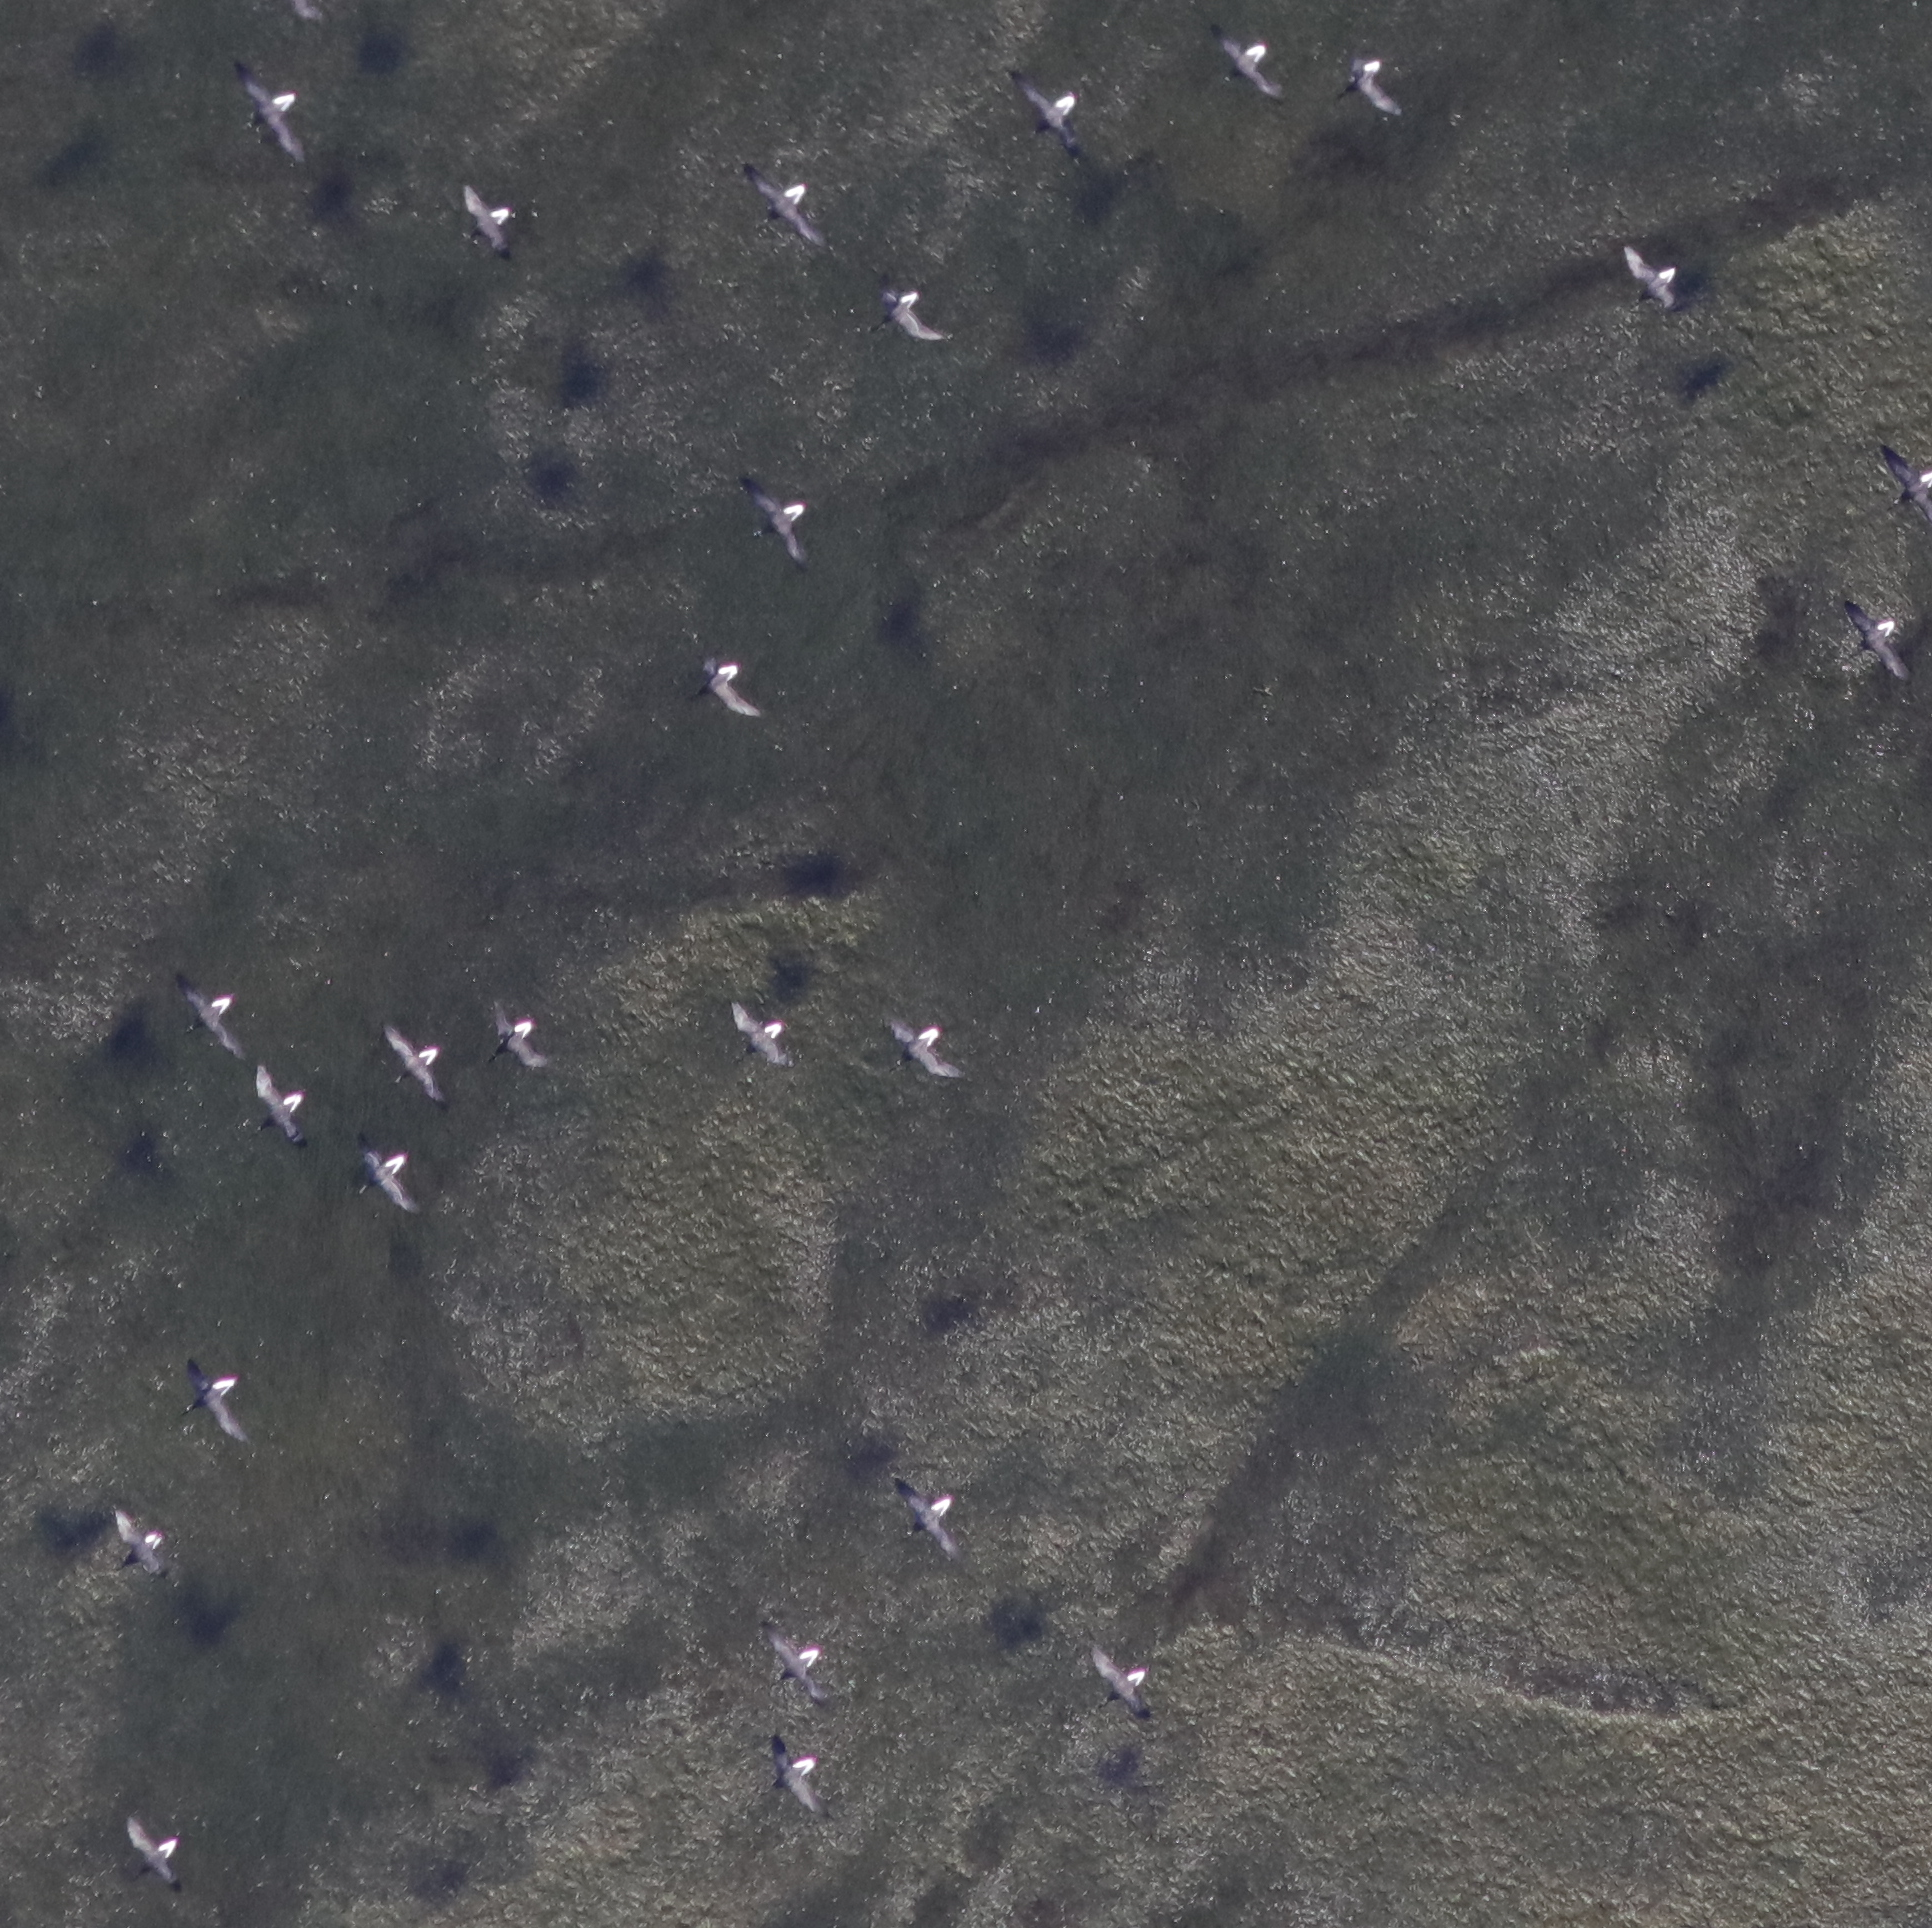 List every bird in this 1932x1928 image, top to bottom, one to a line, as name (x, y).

brant (1249, 60)
brant (1366, 91)
brant (266, 96)
brant (1060, 109)
brant (777, 215)
brant (489, 220)
brant (1648, 285)
brant (908, 322)
brant (1912, 491)
brant (790, 506)
brant (1878, 636)
brant (710, 691)
brant (193, 1011)
brant (754, 1028)
brant (515, 1050)
brant (921, 1054)
brant (414, 1057)
brant (273, 1119)
brant (387, 1179)
brant (218, 1405)
brant (928, 1531)
brant (123, 1533)
brant (801, 1658)
brant (1123, 1686)
brant (800, 1765)
brant (171, 1852)